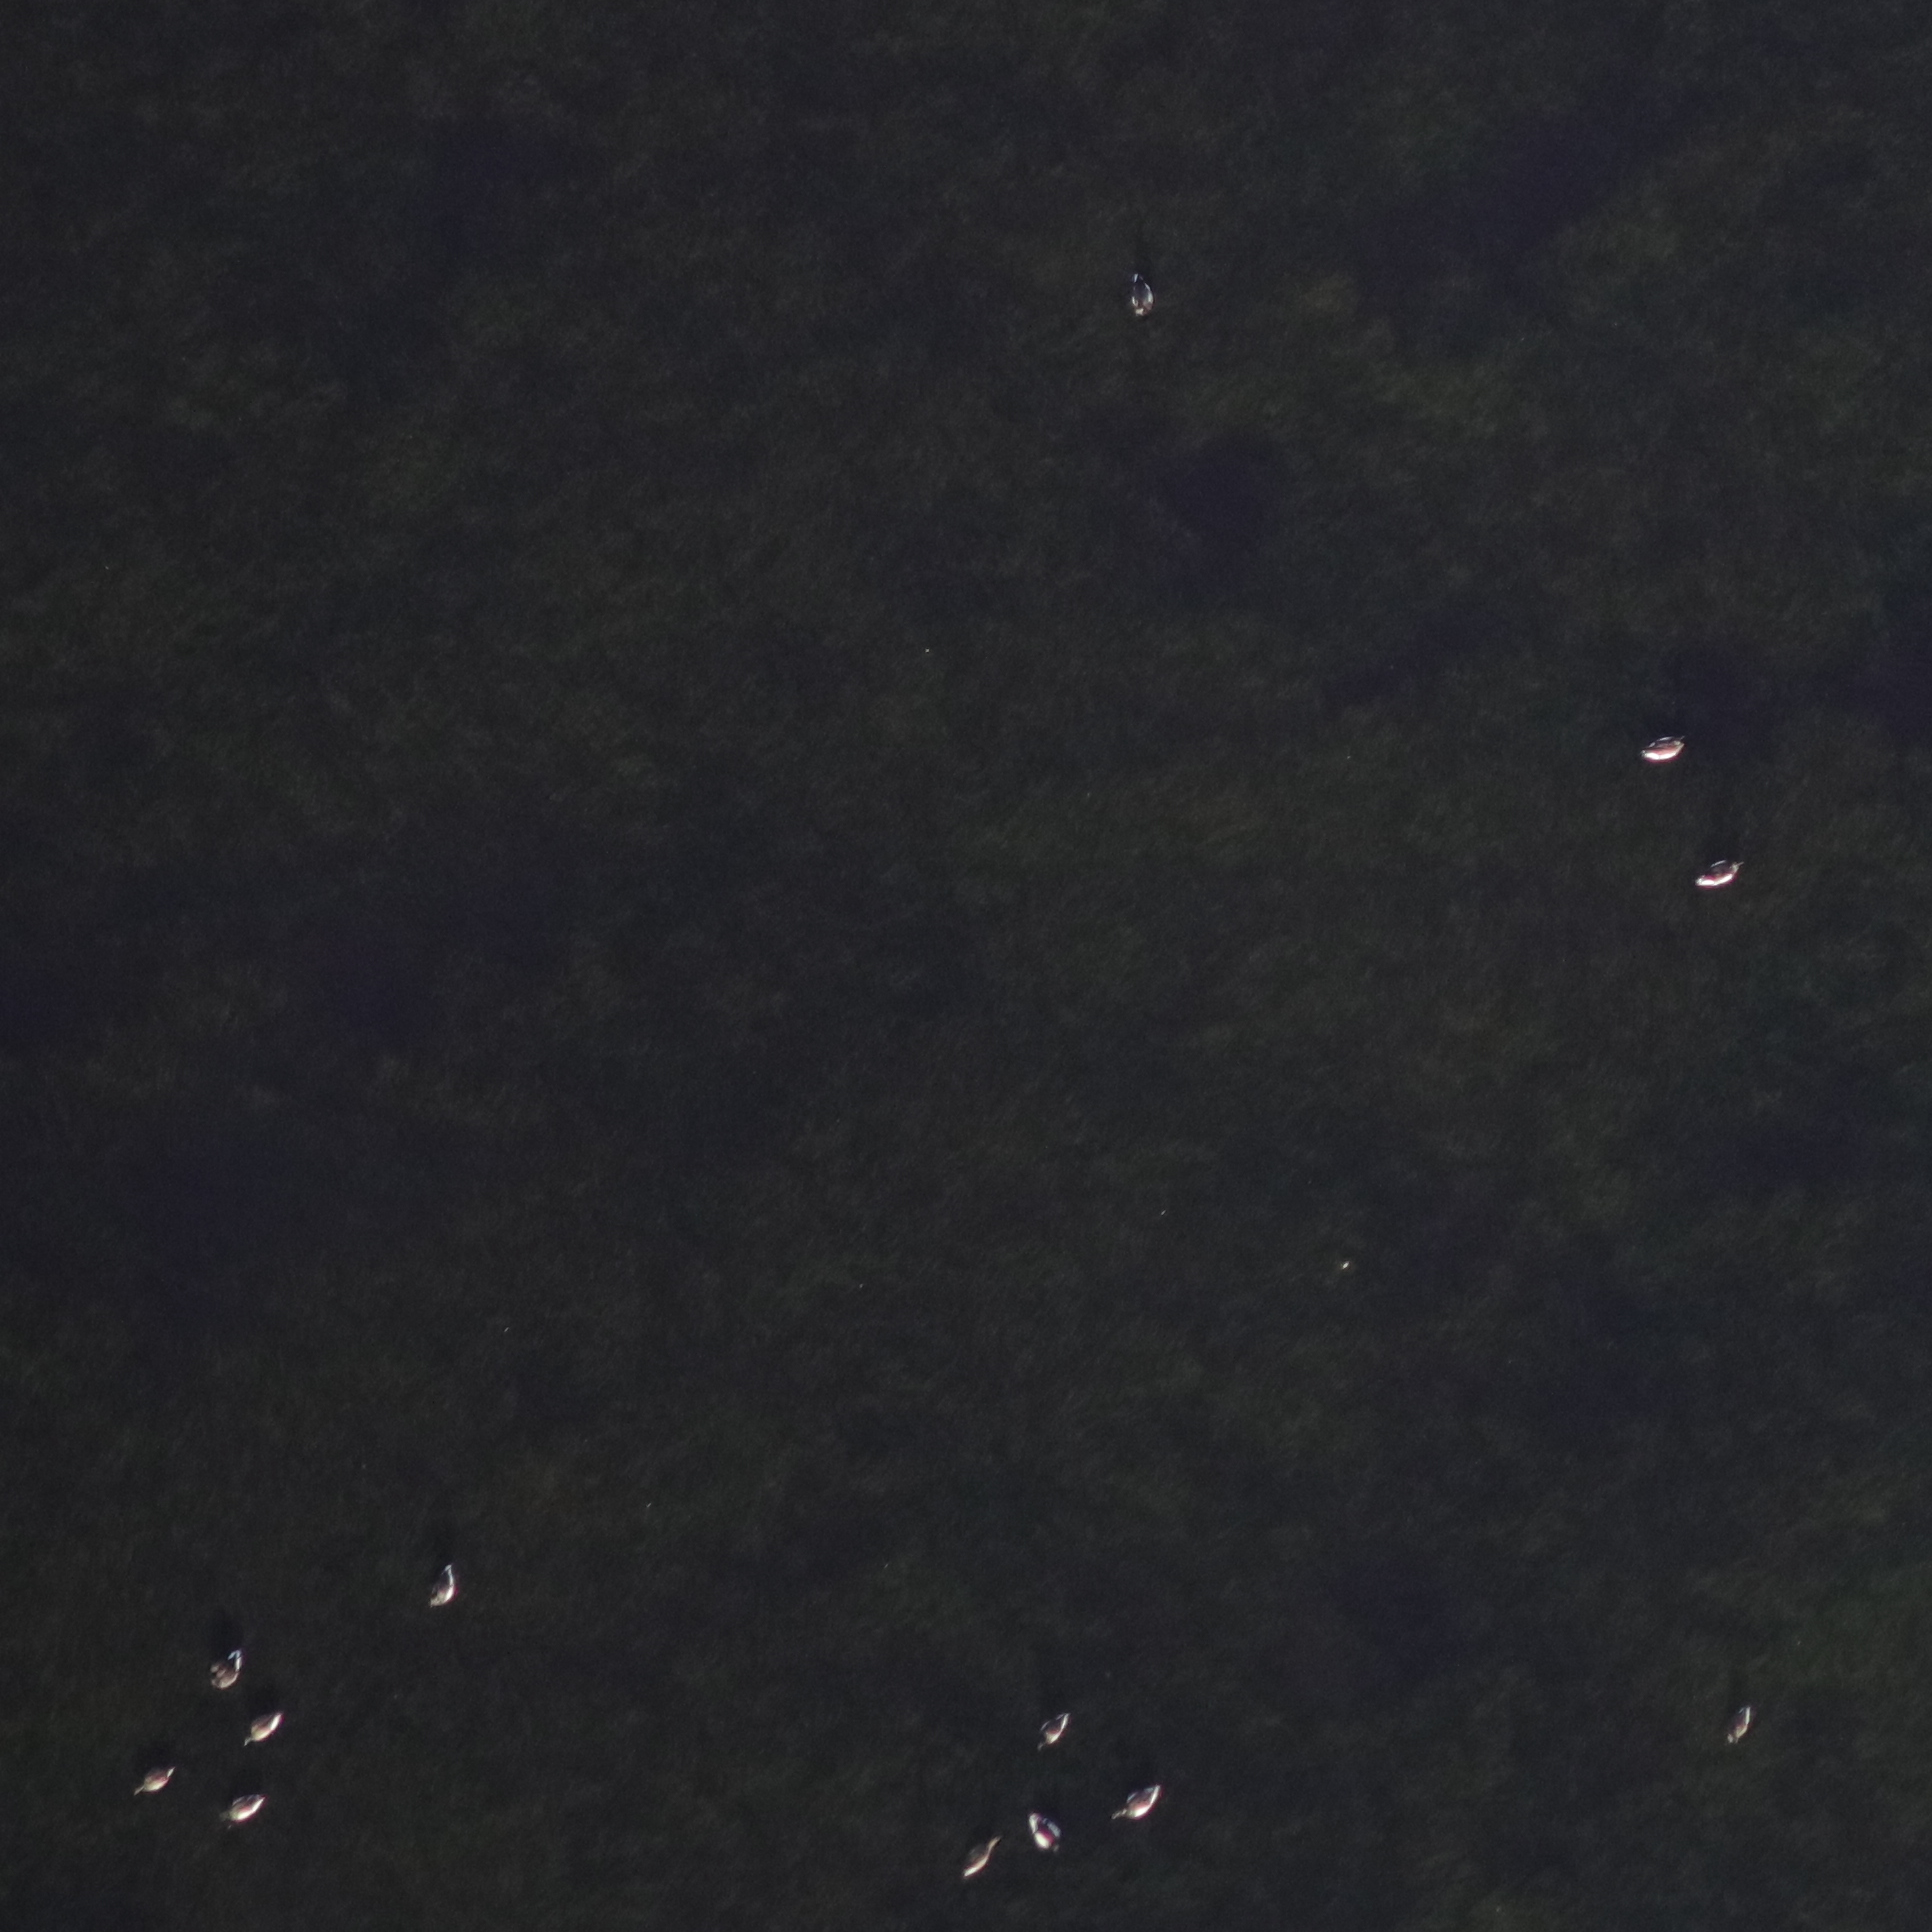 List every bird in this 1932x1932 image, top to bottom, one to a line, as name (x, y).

brant (1143, 294)
brant (1664, 750)
brant (1718, 872)
brant (444, 1588)
brant (225, 1673)
brant (1738, 1724)
brant (264, 1731)
brant (1053, 1731)
brant (156, 1779)
brant (1140, 1803)
brant (243, 1806)
brant (1046, 1832)
brant (981, 1856)